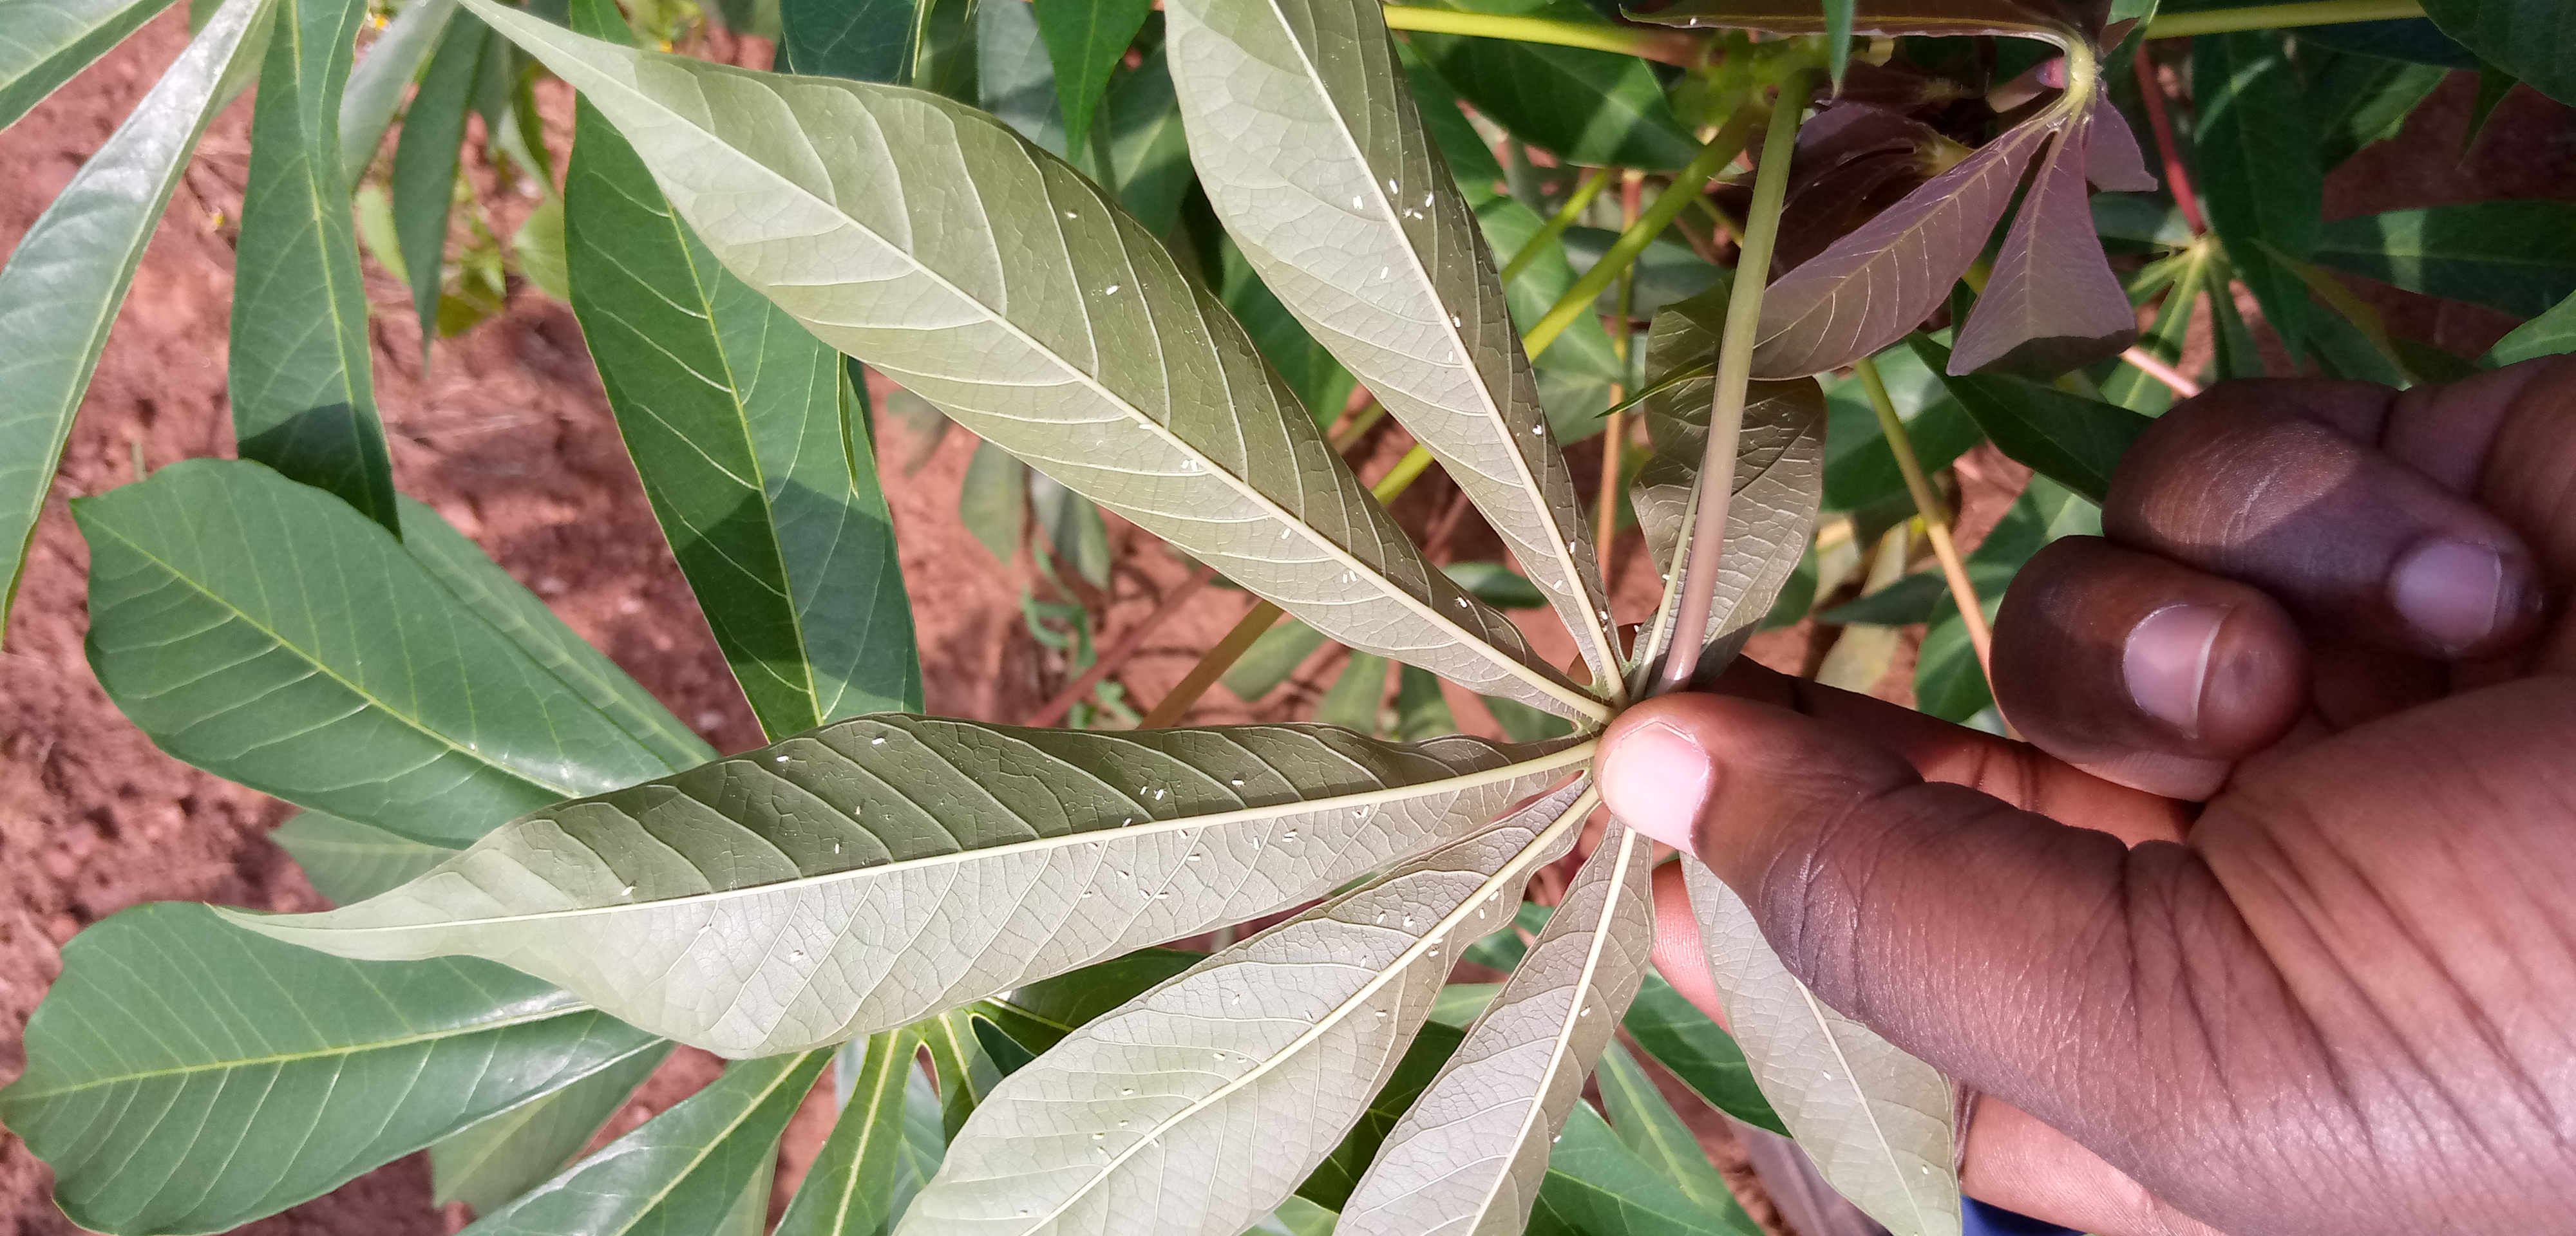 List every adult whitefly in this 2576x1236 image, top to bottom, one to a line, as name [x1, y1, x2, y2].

whitefly [1386, 178, 1403, 196]
whitefly [1419, 189, 1437, 210]
whitefly [1356, 191, 1365, 211]
whitefly [1351, 195, 1358, 210]
whitefly [1401, 203, 1414, 218]
whitefly [1064, 209, 1081, 221]
whitefly [1412, 210, 1427, 223]
whitefly [1377, 264, 1393, 281]
whitefly [1103, 281, 1122, 297]
whitefly [1450, 312, 1464, 331]
whitefly [1444, 349, 1457, 364]
whitefly [1136, 420, 1155, 432]
whitefly [1528, 423, 1547, 436]
whitefly [1189, 457, 1203, 473]
whitefly [1179, 458, 1190, 471]
whitefly [1280, 524, 1295, 541]
whitefly [1566, 537, 1580, 556]
whitefly [1348, 568, 1361, 583]
whitefly [1340, 571, 1349, 586]
whitefly [1658, 572, 1674, 583]
whitefly [1550, 577, 1566, 592]
whitefly [1455, 594, 1473, 613]
whitefly [1598, 608, 1610, 621]
whitefly [1631, 621, 1644, 635]
whitefly [867, 735, 888, 748]
whitefly [774, 753, 792, 765]
whitefly [1229, 776, 1248, 788]
whitefly [1138, 785, 1149, 798]
whitefly [1153, 788, 1169, 801]
whitefly [854, 801, 862, 818]
whitefly [1361, 805, 1372, 819]
whitefly [1350, 808, 1361, 821]
whitefly [1120, 816, 1135, 829]
whitefly [1176, 828, 1189, 841]
whitefly [1283, 829, 1300, 838]
whitefly [1251, 833, 1263, 852]
whitefly [1280, 837, 1294, 844]
whitefly [832, 841, 844, 857]
whitefly [1086, 841, 1101, 853]
whitefly [1185, 854, 1204, 863]
whitefly [1114, 867, 1131, 881]
whitefly [618, 883, 638, 901]
whitefly [1137, 886, 1152, 902]
whitefly [1488, 888, 1501, 903]
whitefly [1078, 889, 1094, 901]
whitefly [1154, 892, 1171, 902]
whitefly [1477, 906, 1487, 922]
whitefly [1375, 910, 1388, 926]
whitefly [1401, 913, 1412, 928]
whitefly [1406, 918, 1416, 931]
whitefly [695, 923, 713, 937]
whitefly [1432, 937, 1444, 947]
whitefly [1425, 949, 1442, 959]
whitefly [790, 950, 801, 958]
whitefly [1358, 953, 1370, 969]
whitefly [789, 953, 804, 964]
whitefly [1230, 992, 1242, 1007]
whitefly [1579, 1004, 1594, 1019]
whitefly [1304, 1008, 1316, 1024]
whitefly [1372, 1009, 1390, 1018]
whitefly [1211, 1051, 1227, 1062]
whitefly [1236, 1056, 1248, 1065]
whitefly [1821, 1068, 1833, 1081]
whitefly [1119, 1086, 1137, 1098]
whitefly [1116, 1118, 1132, 1128]
whitefly [1090, 1130, 1107, 1141]
whitefly [1550, 1132, 1565, 1145]
whitefly [1150, 1136, 1162, 1150]
whitefly [1094, 1145, 1108, 1157]
whitefly [1920, 1163, 1931, 1177]